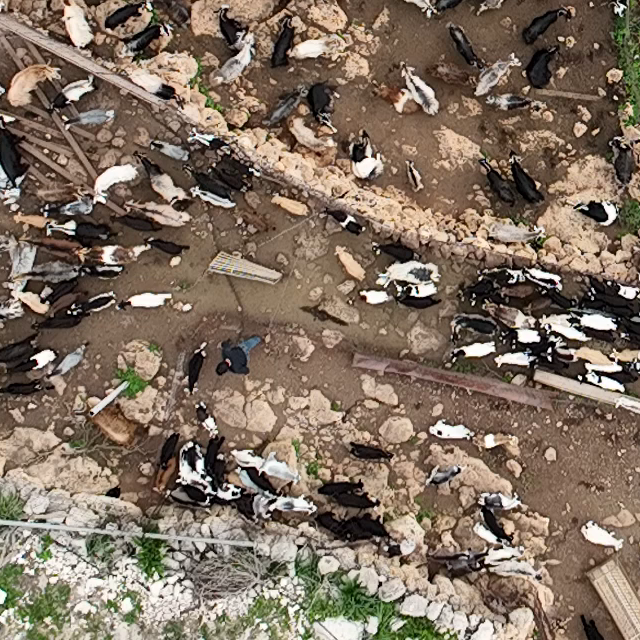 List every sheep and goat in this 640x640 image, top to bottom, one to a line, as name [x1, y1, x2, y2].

goat [0, 0, 6, 13]
goat [51, 0, 94, 47]
goat [150, 0, 191, 28]
goat [383, 0, 437, 18]
goat [436, 0, 481, 12]
goat [475, 0, 512, 15]
goat [608, 0, 628, 17]
goat [104, 1, 152, 31]
goat [212, 3, 245, 49]
goat [522, 5, 572, 45]
goat [270, 15, 295, 67]
goat [447, 21, 486, 69]
goat [117, 22, 173, 57]
goat [216, 32, 256, 81]
goat [287, 36, 339, 60]
goat [525, 45, 559, 88]
goat [473, 53, 521, 93]
goat [0, 60, 5, 96]
goat [429, 60, 479, 89]
goat [400, 61, 440, 115]
goat [7, 64, 61, 108]
goat [130, 66, 186, 111]
goat [47, 73, 94, 116]
goat [370, 79, 422, 115]
goat [306, 80, 337, 132]
goat [263, 84, 308, 126]
goat [486, 93, 546, 112]
goat [59, 109, 115, 130]
goat [289, 115, 336, 152]
goat [0, 116, 30, 187]
goat [188, 127, 235, 156]
goat [350, 129, 384, 178]
goat [612, 137, 634, 183]
goat [149, 140, 189, 162]
goat [218, 146, 261, 179]
goat [509, 148, 545, 203]
goat [133, 151, 191, 201]
goat [477, 158, 517, 206]
goat [405, 160, 424, 191]
goat [207, 162, 249, 193]
goat [91, 164, 138, 203]
goat [182, 164, 234, 203]
goat [191, 185, 237, 208]
goat [270, 193, 308, 217]
goat [41, 196, 93, 218]
goat [124, 199, 192, 227]
goat [572, 200, 617, 228]
goat [320, 208, 367, 235]
goat [233, 209, 268, 232]
goat [12, 212, 47, 228]
goat [109, 212, 161, 231]
goat [46, 219, 120, 239]
goat [488, 222, 547, 242]
goat [0, 232, 18, 269]
goat [18, 233, 84, 261]
goat [144, 235, 190, 256]
goat [370, 241, 422, 262]
goat [71, 244, 149, 264]
goat [7, 245, 37, 290]
goat [333, 245, 365, 281]
goat [629, 247, 639, 281]
goat [7, 261, 78, 282]
goat [384, 263, 438, 287]
goat [80, 264, 124, 280]
goat [476, 267, 524, 282]
goat [522, 267, 563, 291]
goat [586, 274, 605, 292]
goat [48, 279, 76, 303]
goat [603, 279, 639, 299]
goat [40, 281, 63, 304]
goat [393, 281, 438, 297]
goat [455, 282, 494, 301]
goat [500, 283, 534, 297]
goat [469, 288, 501, 305]
goat [541, 288, 574, 308]
goat [582, 288, 605, 309]
goat [589, 288, 628, 305]
goat [361, 289, 388, 304]
goat [10, 290, 47, 316]
goat [67, 290, 118, 316]
goat [47, 291, 81, 318]
goat [116, 293, 172, 312]
goat [394, 295, 443, 308]
goat [523, 297, 552, 314]
goat [0, 298, 23, 332]
goat [481, 300, 536, 328]
goat [600, 305, 632, 314]
goat [30, 309, 84, 333]
goat [449, 312, 498, 341]
goat [539, 313, 572, 327]
goat [568, 313, 617, 331]
goat [613, 316, 639, 335]
goat [544, 323, 591, 341]
goat [573, 326, 614, 341]
goat [499, 330, 540, 344]
goat [0, 331, 39, 365]
goat [620, 332, 639, 351]
goat [512, 334, 566, 350]
goat [183, 341, 207, 396]
goat [443, 341, 495, 365]
goat [47, 344, 87, 377]
goat [541, 347, 579, 362]
goat [568, 347, 612, 365]
goat [6, 348, 57, 373]
goat [608, 348, 639, 364]
goat [492, 353, 536, 366]
goat [535, 357, 569, 370]
goat [628, 359, 639, 380]
goat [584, 362, 622, 372]
goat [577, 372, 625, 393]
goat [595, 372, 637, 382]
goat [0, 380, 43, 395]
goat [613, 396, 639, 415]
goat [194, 402, 218, 438]
goat [91, 403, 137, 446]
goat [430, 420, 473, 441]
goat [158, 432, 180, 470]
goat [473, 434, 512, 448]
goat [206, 436, 225, 478]
goat [178, 440, 216, 496]
goat [350, 441, 394, 461]
goat [229, 450, 265, 468]
goat [215, 452, 227, 484]
goat [264, 452, 301, 483]
goat [152, 454, 177, 494]
goat [425, 465, 463, 484]
goat [246, 467, 282, 497]
goat [234, 468, 271, 495]
goat [175, 477, 210, 507]
goat [318, 479, 363, 496]
goat [217, 482, 241, 497]
goat [478, 489, 522, 509]
goat [164, 491, 211, 512]
goat [336, 491, 381, 509]
goat [237, 493, 256, 523]
goat [252, 494, 274, 521]
goat [270, 495, 317, 514]
goat [315, 507, 355, 542]
goat [480, 507, 514, 543]
goat [351, 512, 389, 537]
goat [343, 517, 373, 541]
goat [579, 519, 625, 551]
goat [473, 523, 508, 544]
goat [397, 528, 443, 564]
goat [483, 546, 525, 563]
goat [425, 547, 471, 561]
goat [444, 549, 488, 572]
goat [489, 563, 543, 581]
goat [580, 614, 604, 639]